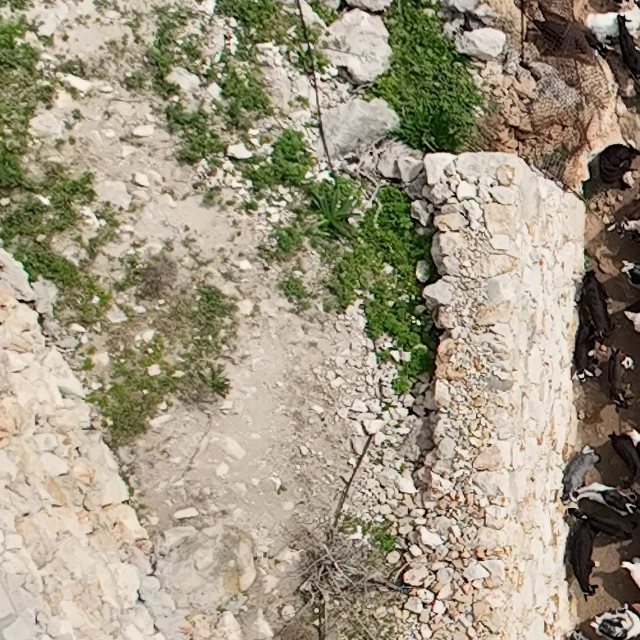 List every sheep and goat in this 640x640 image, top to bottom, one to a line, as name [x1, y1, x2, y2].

goat [585, 1, 639, 41]
goat [616, 14, 639, 75]
goat [598, 142, 639, 191]
goat [619, 216, 639, 234]
goat [621, 260, 639, 297]
goat [580, 268, 614, 340]
goat [625, 290, 639, 322]
goat [572, 306, 596, 383]
goat [622, 310, 639, 354]
goat [610, 347, 629, 410]
goat [627, 428, 639, 487]
goat [607, 432, 639, 489]
goat [560, 442, 601, 507]
goat [570, 483, 638, 512]
goat [634, 493, 639, 546]
goat [578, 497, 635, 540]
goat [567, 522, 598, 597]
goat [620, 557, 639, 604]
goat [629, 600, 639, 634]
goat [590, 603, 639, 639]
goat [565, 629, 591, 639]